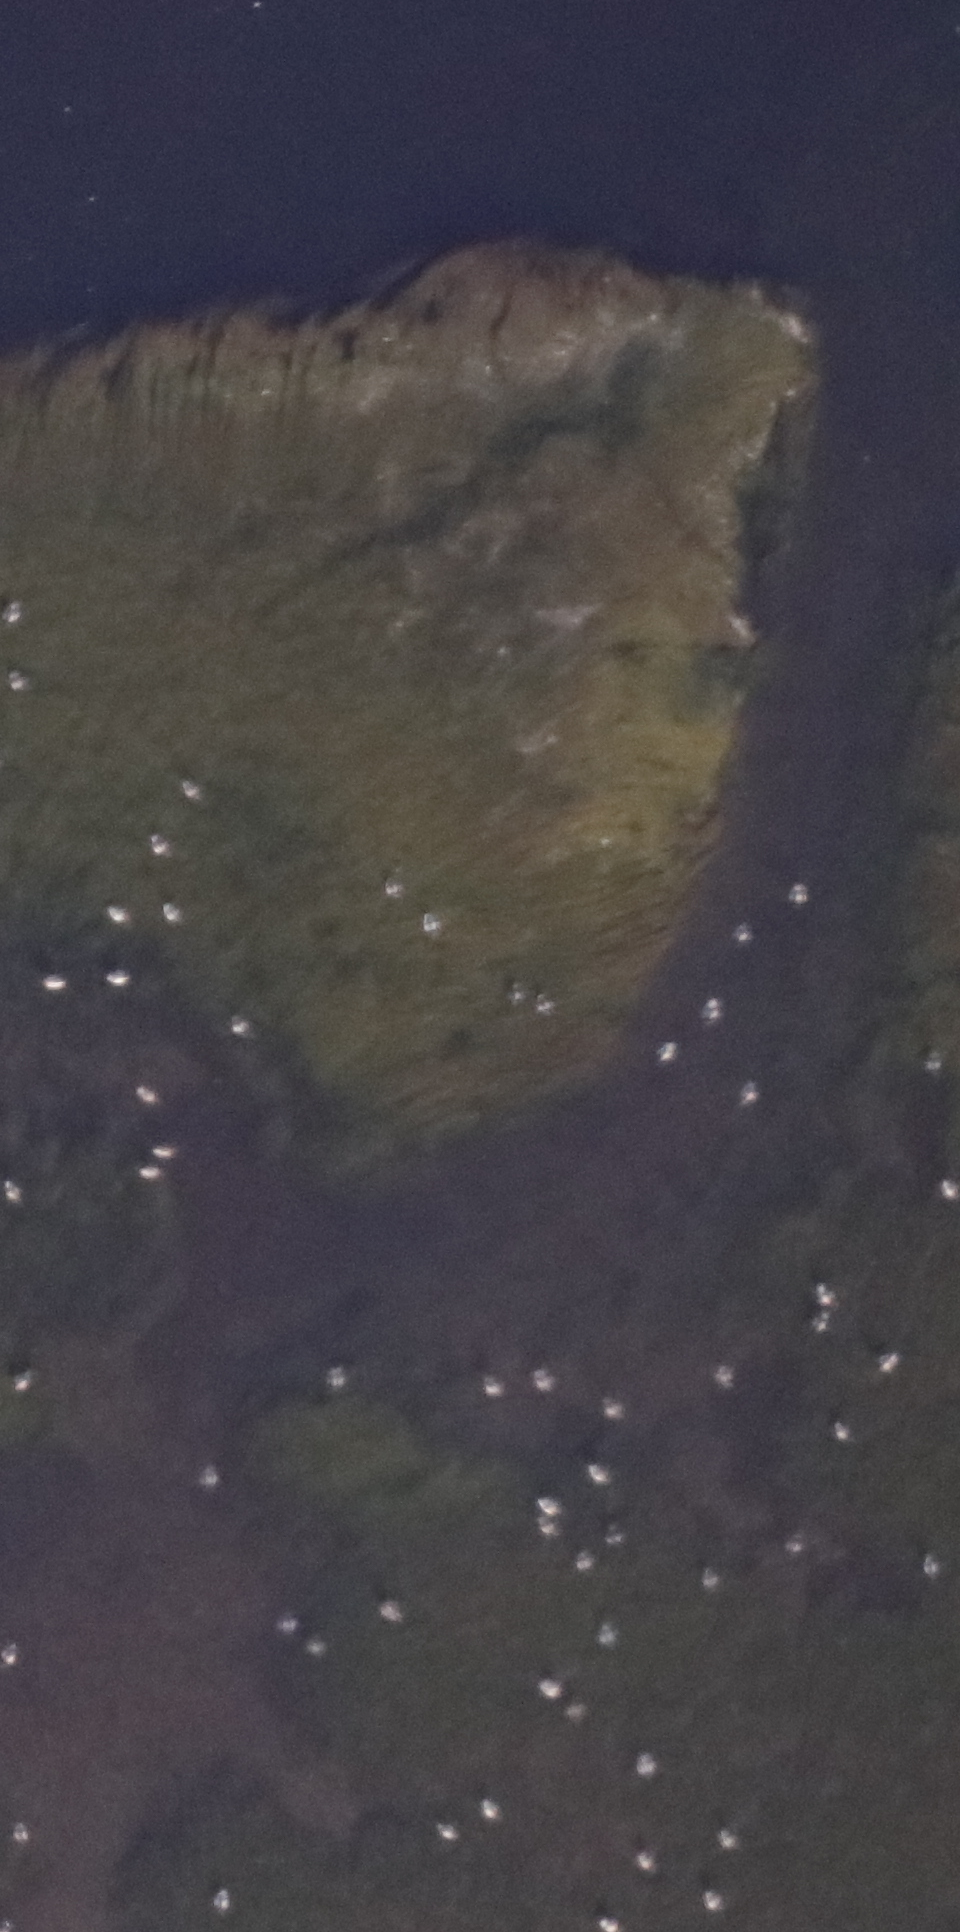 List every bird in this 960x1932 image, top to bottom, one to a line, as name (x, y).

brant (13, 617)
brant (23, 676)
brant (191, 790)
brant (160, 844)
brant (394, 882)
brant (795, 892)
brant (118, 910)
brant (179, 910)
brant (434, 928)
brant (741, 928)
brant (124, 976)
brant (48, 981)
brant (524, 989)
brant (552, 1000)
brant (710, 1008)
brant (255, 1022)
brant (661, 1053)
brant (942, 1059)
brant (749, 1095)
brant (148, 1100)
brant (171, 1148)
brant (154, 1179)
brant (944, 1189)
brant (12, 1197)
brant (826, 1295)
brant (824, 1309)
brant (890, 1363)
brant (718, 1369)
brant (323, 1373)
brant (540, 1380)
brant (28, 1381)
brant (487, 1382)
brant (621, 1403)
brant (838, 1426)
brant (607, 1462)
brant (204, 1474)
brant (544, 1494)
brant (544, 1524)
brant (618, 1530)
brant (797, 1547)
brant (586, 1558)
brant (927, 1560)
brant (712, 1580)
brant (390, 1617)
brant (606, 1629)
brant (275, 1632)
brant (316, 1648)
brant (8, 1659)
brant (541, 1682)
brant (575, 1715)
brant (652, 1766)
brant (498, 1806)
brant (12, 1823)
brant (714, 1834)
brant (445, 1838)
brant (649, 1861)
brant (221, 1891)
brant (717, 1912)
brant (613, 1924)
brant (6, 1926)